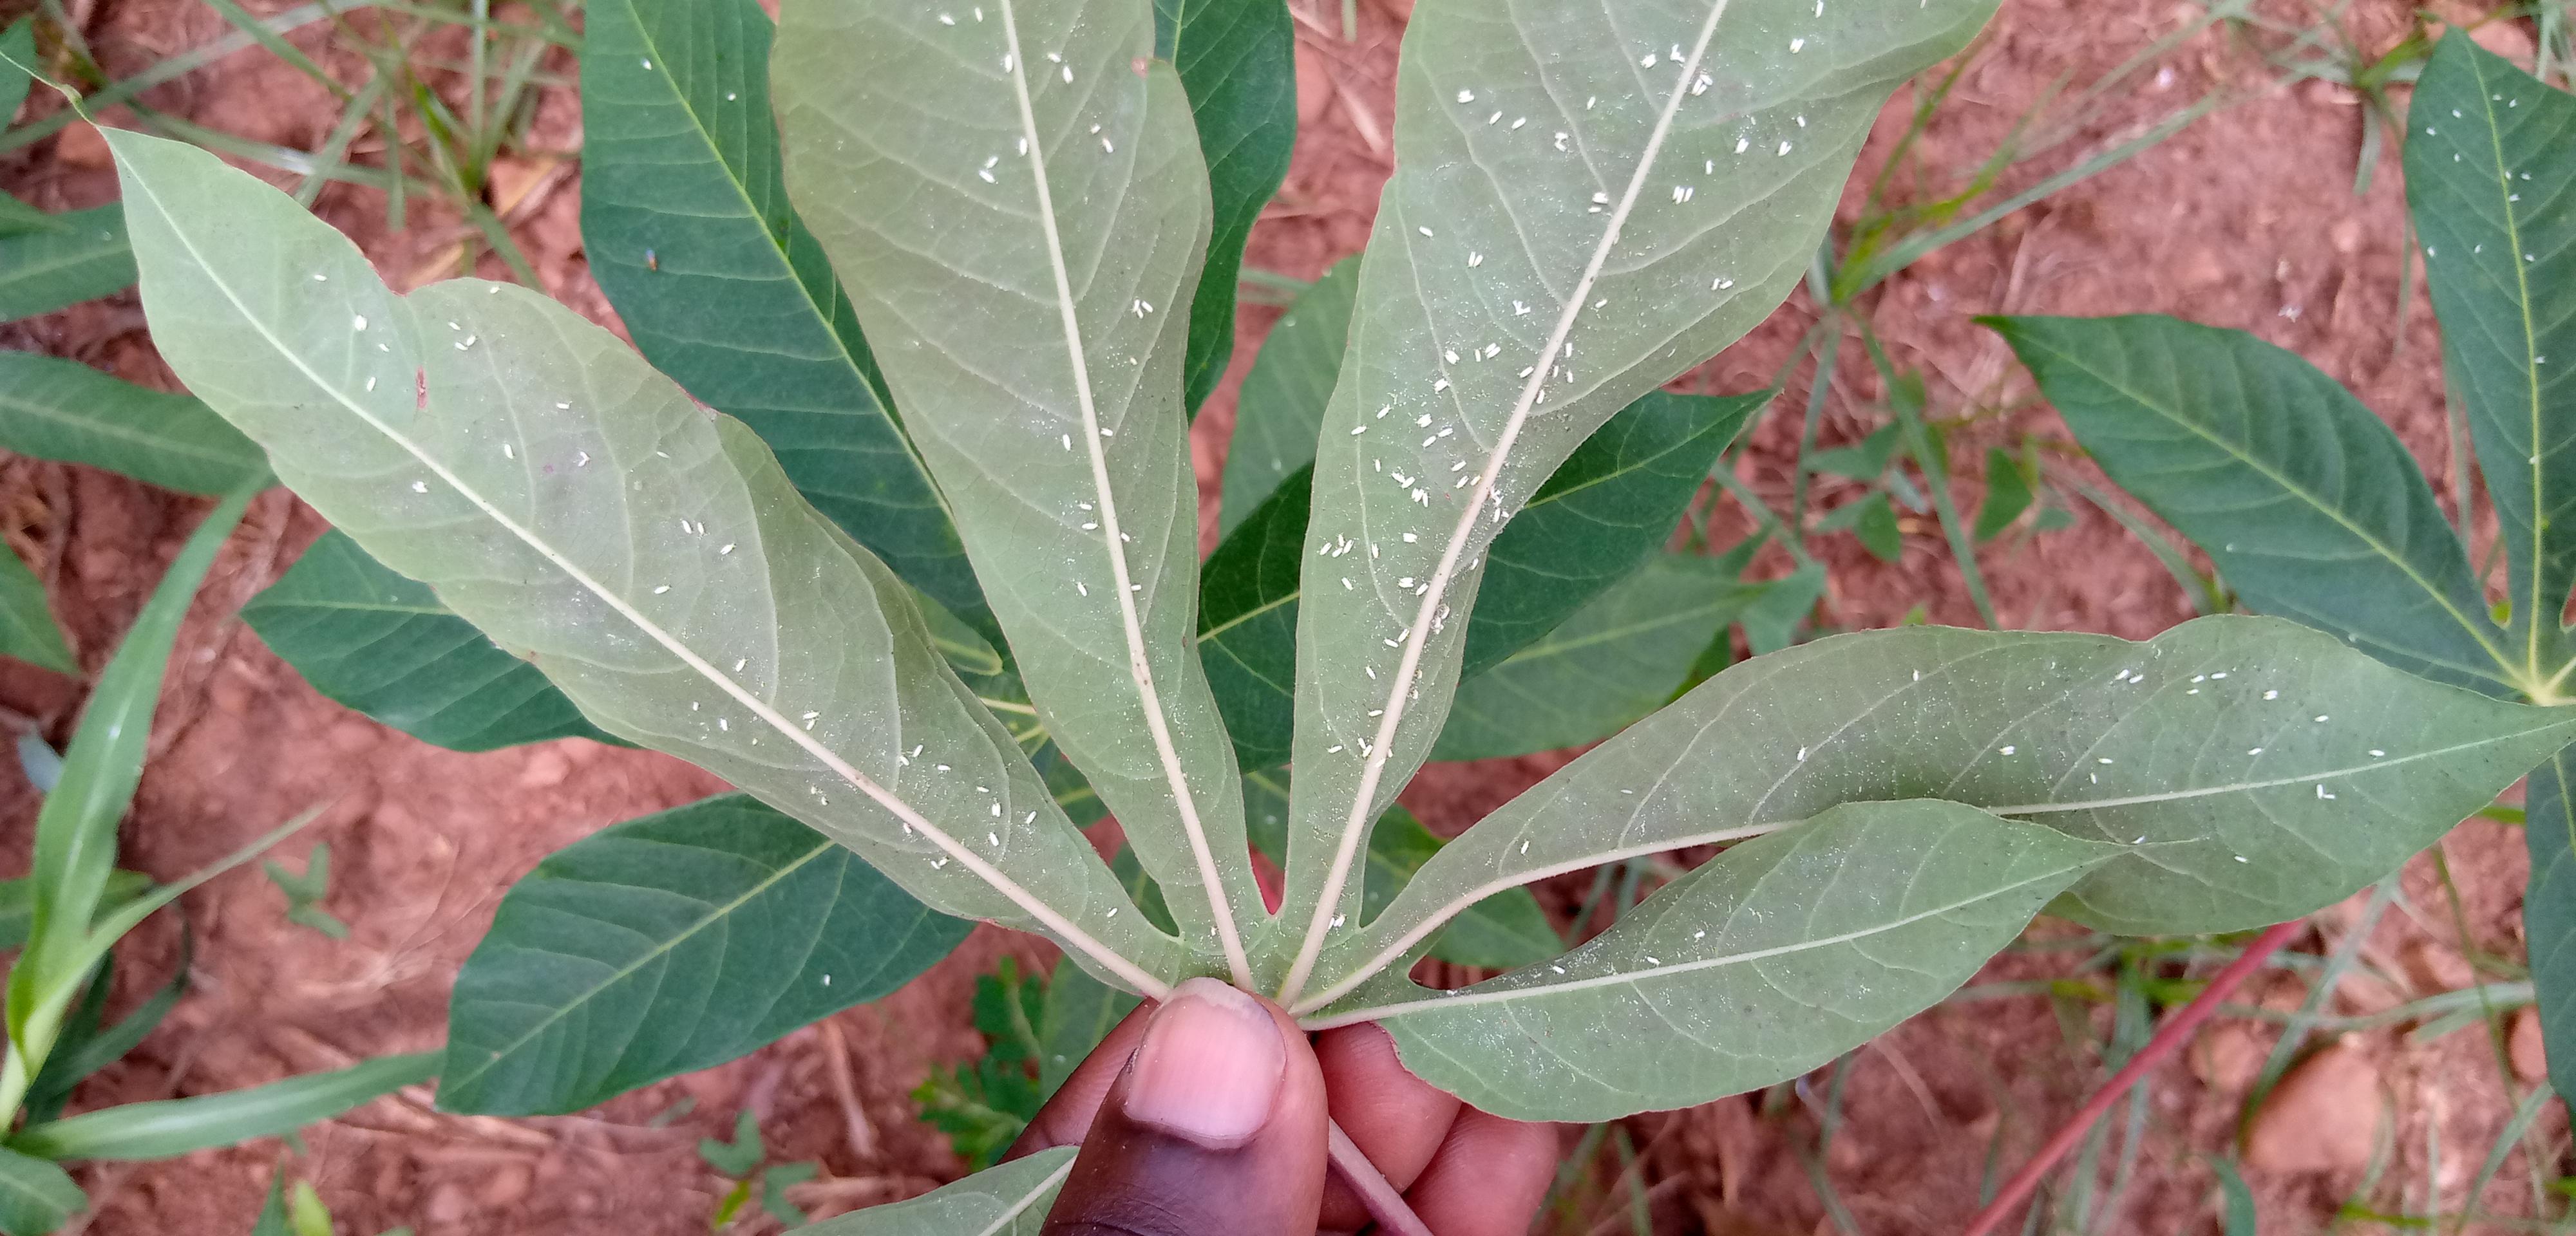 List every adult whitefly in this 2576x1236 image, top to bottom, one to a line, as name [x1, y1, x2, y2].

whitefly [1790, 1, 1833, 29]
whitefly [933, 3, 959, 36]
whitefly [959, 6, 994, 32]
whitefly [1786, 26, 1837, 73]
whitefly [1656, 30, 1690, 63]
whitefly [1036, 34, 1069, 66]
whitefly [1638, 47, 1670, 76]
whitefly [992, 51, 1022, 83]
whitefly [1049, 54, 1088, 88]
whitefly [1687, 67, 1719, 98]
whitefly [1673, 70, 1719, 109]
whitefly [1444, 76, 1484, 115]
whitefly [1580, 82, 1607, 111]
whitefly [1780, 98, 1816, 142]
whitefly [1507, 106, 1540, 144]
whitefly [1468, 109, 1510, 131]
whitefly [1084, 110, 1118, 144]
whitefly [1543, 118, 1573, 156]
whitefly [1543, 122, 1580, 162]
whitefly [1723, 126, 1753, 160]
whitefly [1765, 131, 1803, 173]
whitefly [1013, 133, 1049, 163]
whitefly [1094, 135, 1123, 166]
whitefly [973, 146, 1005, 182]
whitefly [1690, 149, 1727, 183]
whitefly [967, 153, 1006, 192]
whitefly [1578, 174, 1610, 218]
whitefly [1664, 179, 1699, 219]
whitefly [1667, 180, 1696, 211]
whitefly [1587, 186, 1613, 225]
whitefly [1412, 216, 1450, 240]
whitefly [1454, 243, 1495, 281]
whitefly [309, 263, 336, 292]
whitefly [1701, 268, 1738, 296]
whitefly [484, 282, 508, 303]
whitefly [1500, 285, 1540, 322]
whitefly [1582, 286, 1615, 321]
whitefly [1128, 288, 1166, 339]
whitefly [342, 294, 379, 335]
whitefly [1129, 294, 1155, 319]
whitefly [433, 304, 466, 337]
whitefly [450, 324, 488, 356]
whitefly [375, 328, 405, 358]
whitefly [1441, 333, 1474, 368]
whitefly [1468, 335, 1507, 366]
whitefly [1554, 335, 1583, 366]
whitefly [1463, 337, 1502, 375]
whitefly [1499, 356, 1537, 379]
whitefly [1541, 360, 1567, 388]
whitefly [1554, 362, 1582, 393]
whitefly [355, 368, 393, 399]
whitefly [1425, 369, 1458, 393]
whitefly [1522, 382, 1550, 418]
whitefly [1359, 386, 1397, 419]
whitefly [547, 389, 581, 418]
whitefly [1414, 402, 1440, 425]
whitefly [1094, 409, 1121, 449]
whitefly [1421, 409, 1463, 445]
whitefly [1340, 411, 1376, 442]
whitefly [1049, 420, 1090, 464]
whitefly [1403, 422, 1437, 453]
whitefly [497, 438, 527, 461]
whitefly [565, 440, 601, 475]
whitefly [1432, 440, 1482, 496]
whitefly [1368, 451, 1387, 472]
whitefly [1430, 455, 1484, 489]
whitefly [1385, 462, 1416, 494]
whitefly [406, 471, 439, 495]
whitefly [1474, 474, 1513, 527]
whitefly [1397, 478, 1434, 509]
whitefly [1075, 487, 1101, 516]
whitefly [690, 502, 714, 538]
whitefly [668, 507, 706, 536]
whitefly [1077, 516, 1102, 548]
whitefly [1391, 518, 1419, 552]
whitefly [1112, 521, 1144, 558]
whitefly [1311, 523, 1361, 562]
whitefly [1315, 523, 1365, 565]
whitefly [711, 532, 746, 564]
whitefly [1355, 535, 1390, 559]
whitefly [1335, 565, 1363, 601]
whitefly [1388, 568, 1414, 592]
whitefly [1406, 569, 1438, 604]
whitefly [644, 575, 680, 605]
whitefly [1125, 575, 1152, 606]
whitefly [1061, 579, 1092, 615]
whitefly [1423, 594, 1458, 637]
whitefly [1381, 619, 1417, 645]
whitefly [1372, 625, 1406, 655]
whitefly [721, 652, 760, 675]
whitefly [1906, 654, 1942, 700]
whitefly [2107, 657, 2159, 685]
whitefly [2111, 658, 2161, 688]
whitefly [2181, 658, 2213, 700]
whitefly [2210, 658, 2235, 684]
whitefly [1404, 659, 1432, 687]
whitefly [2161, 661, 2215, 708]
whitefly [1348, 662, 1391, 691]
whitefly [1397, 680, 1427, 713]
whitefly [2257, 684, 2290, 720]
whitefly [683, 685, 713, 714]
whitefly [1359, 700, 1396, 727]
whitefly [2311, 701, 2343, 731]
whitefly [790, 702, 826, 738]
whitefly [715, 708, 737, 735]
whitefly [799, 709, 842, 738]
whitefly [1352, 727, 1377, 760]
whitefly [1992, 729, 2031, 772]
whitefly [741, 733, 767, 755]
whitefly [909, 733, 932, 765]
whitefly [1320, 734, 1358, 771]
whitefly [1377, 736, 1408, 764]
whitefly [1790, 736, 1824, 783]
whitefly [2095, 736, 2123, 771]
whitefly [2247, 738, 2277, 762]
whitefly [2369, 740, 2397, 764]
whitefly [890, 751, 920, 775]
whitefly [934, 751, 961, 788]
whitefly [2069, 755, 2112, 794]
whitefly [967, 771, 996, 803]
whitefly [799, 772, 837, 811]
whitefly [804, 772, 843, 812]
whitefly [2303, 774, 2350, 812]
whitefly [976, 787, 1015, 825]
whitefly [1019, 796, 1045, 827]
whitefly [895, 811, 927, 843]
whitefly [1511, 817, 1550, 861]
whitefly [2132, 817, 2165, 852]
whitefly [986, 824, 1009, 854]
whitefly [2231, 838, 2271, 874]
whitefly [917, 850, 952, 880]
whitefly [923, 851, 956, 880]
whitefly [1103, 894, 1123, 927]
whitefly [1325, 901, 1359, 934]
whitefly [1199, 915, 1228, 946]
whitefly [1689, 917, 1712, 942]
whitefly [1643, 947, 1677, 974]
whitefly [1540, 954, 1589, 987]